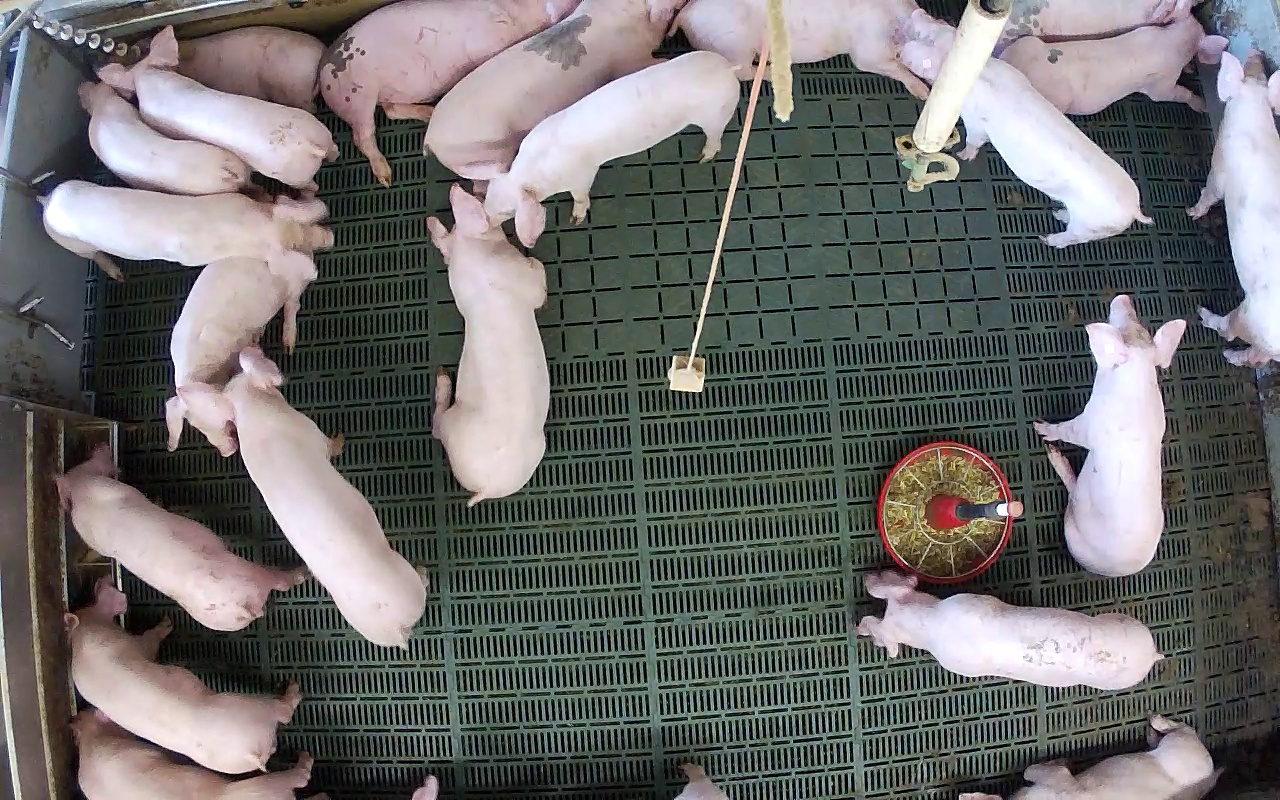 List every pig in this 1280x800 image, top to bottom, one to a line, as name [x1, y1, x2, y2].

pig [313, 0, 587, 190]
pig [423, 0, 684, 197]
pig [667, 1, 948, 101]
pig [993, 2, 1203, 59]
pig [998, 2, 1232, 114]
pig [894, 9, 1155, 249]
pig [97, 24, 341, 192]
pig [106, 25, 327, 114]
pig [1183, 47, 1279, 368]
pig [452, 50, 744, 252]
pig [75, 75, 273, 202]
pig [38, 178, 337, 285]
pig [425, 180, 552, 510]
pig [166, 250, 314, 458]
pig [1031, 294, 1186, 580]
pig [177, 344, 433, 653]
pig [50, 442, 311, 634]
pig [64, 572, 301, 772]
pig [853, 572, 1165, 694]
pig [68, 704, 315, 799]
pig [962, 707, 1223, 799]